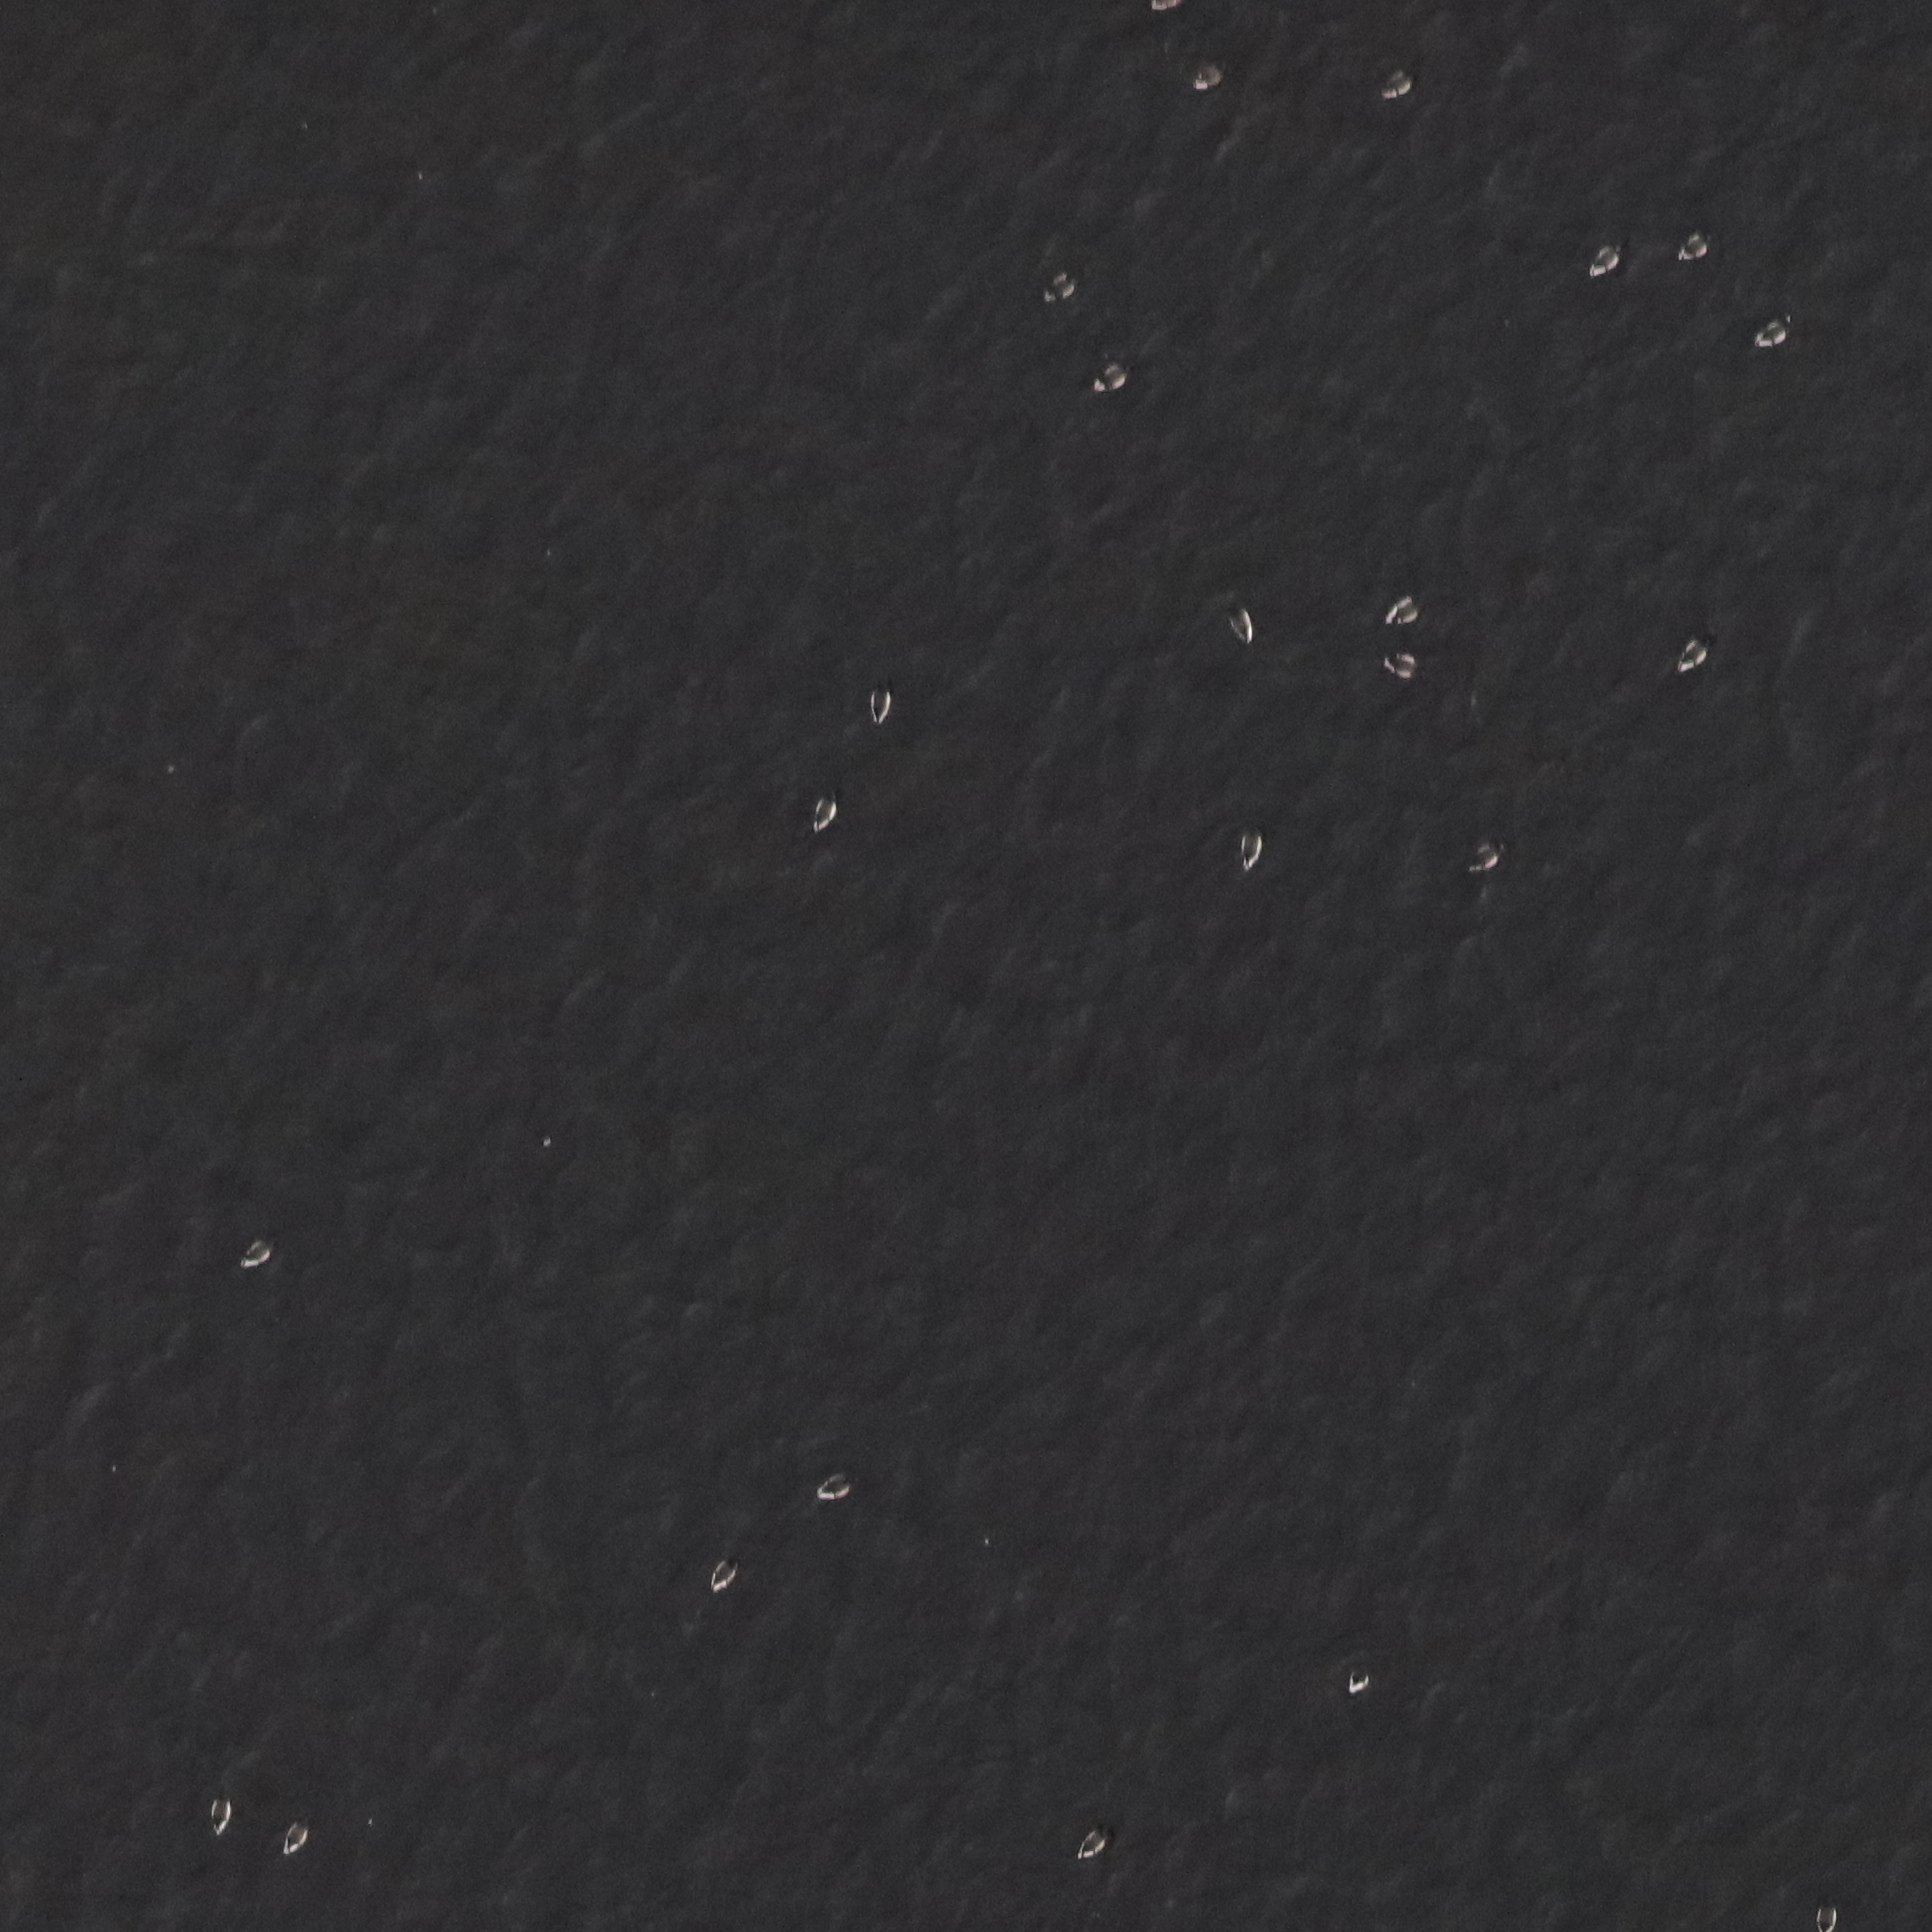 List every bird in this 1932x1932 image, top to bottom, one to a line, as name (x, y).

brant (1210, 72)
brant (1394, 77)
brant (1695, 246)
brant (1607, 258)
brant (1062, 287)
brant (1775, 330)
brant (1112, 374)
brant (1406, 611)
brant (1243, 622)
brant (1694, 652)
brant (1402, 665)
brant (881, 703)
brant (823, 810)
brant (1252, 846)
brant (1488, 857)
brant (258, 1253)
brant (835, 1485)
brant (723, 1574)
brant (1360, 1681)
brant (221, 1813)
brant (296, 1834)
brant (1093, 1841)
brant (1827, 1919)